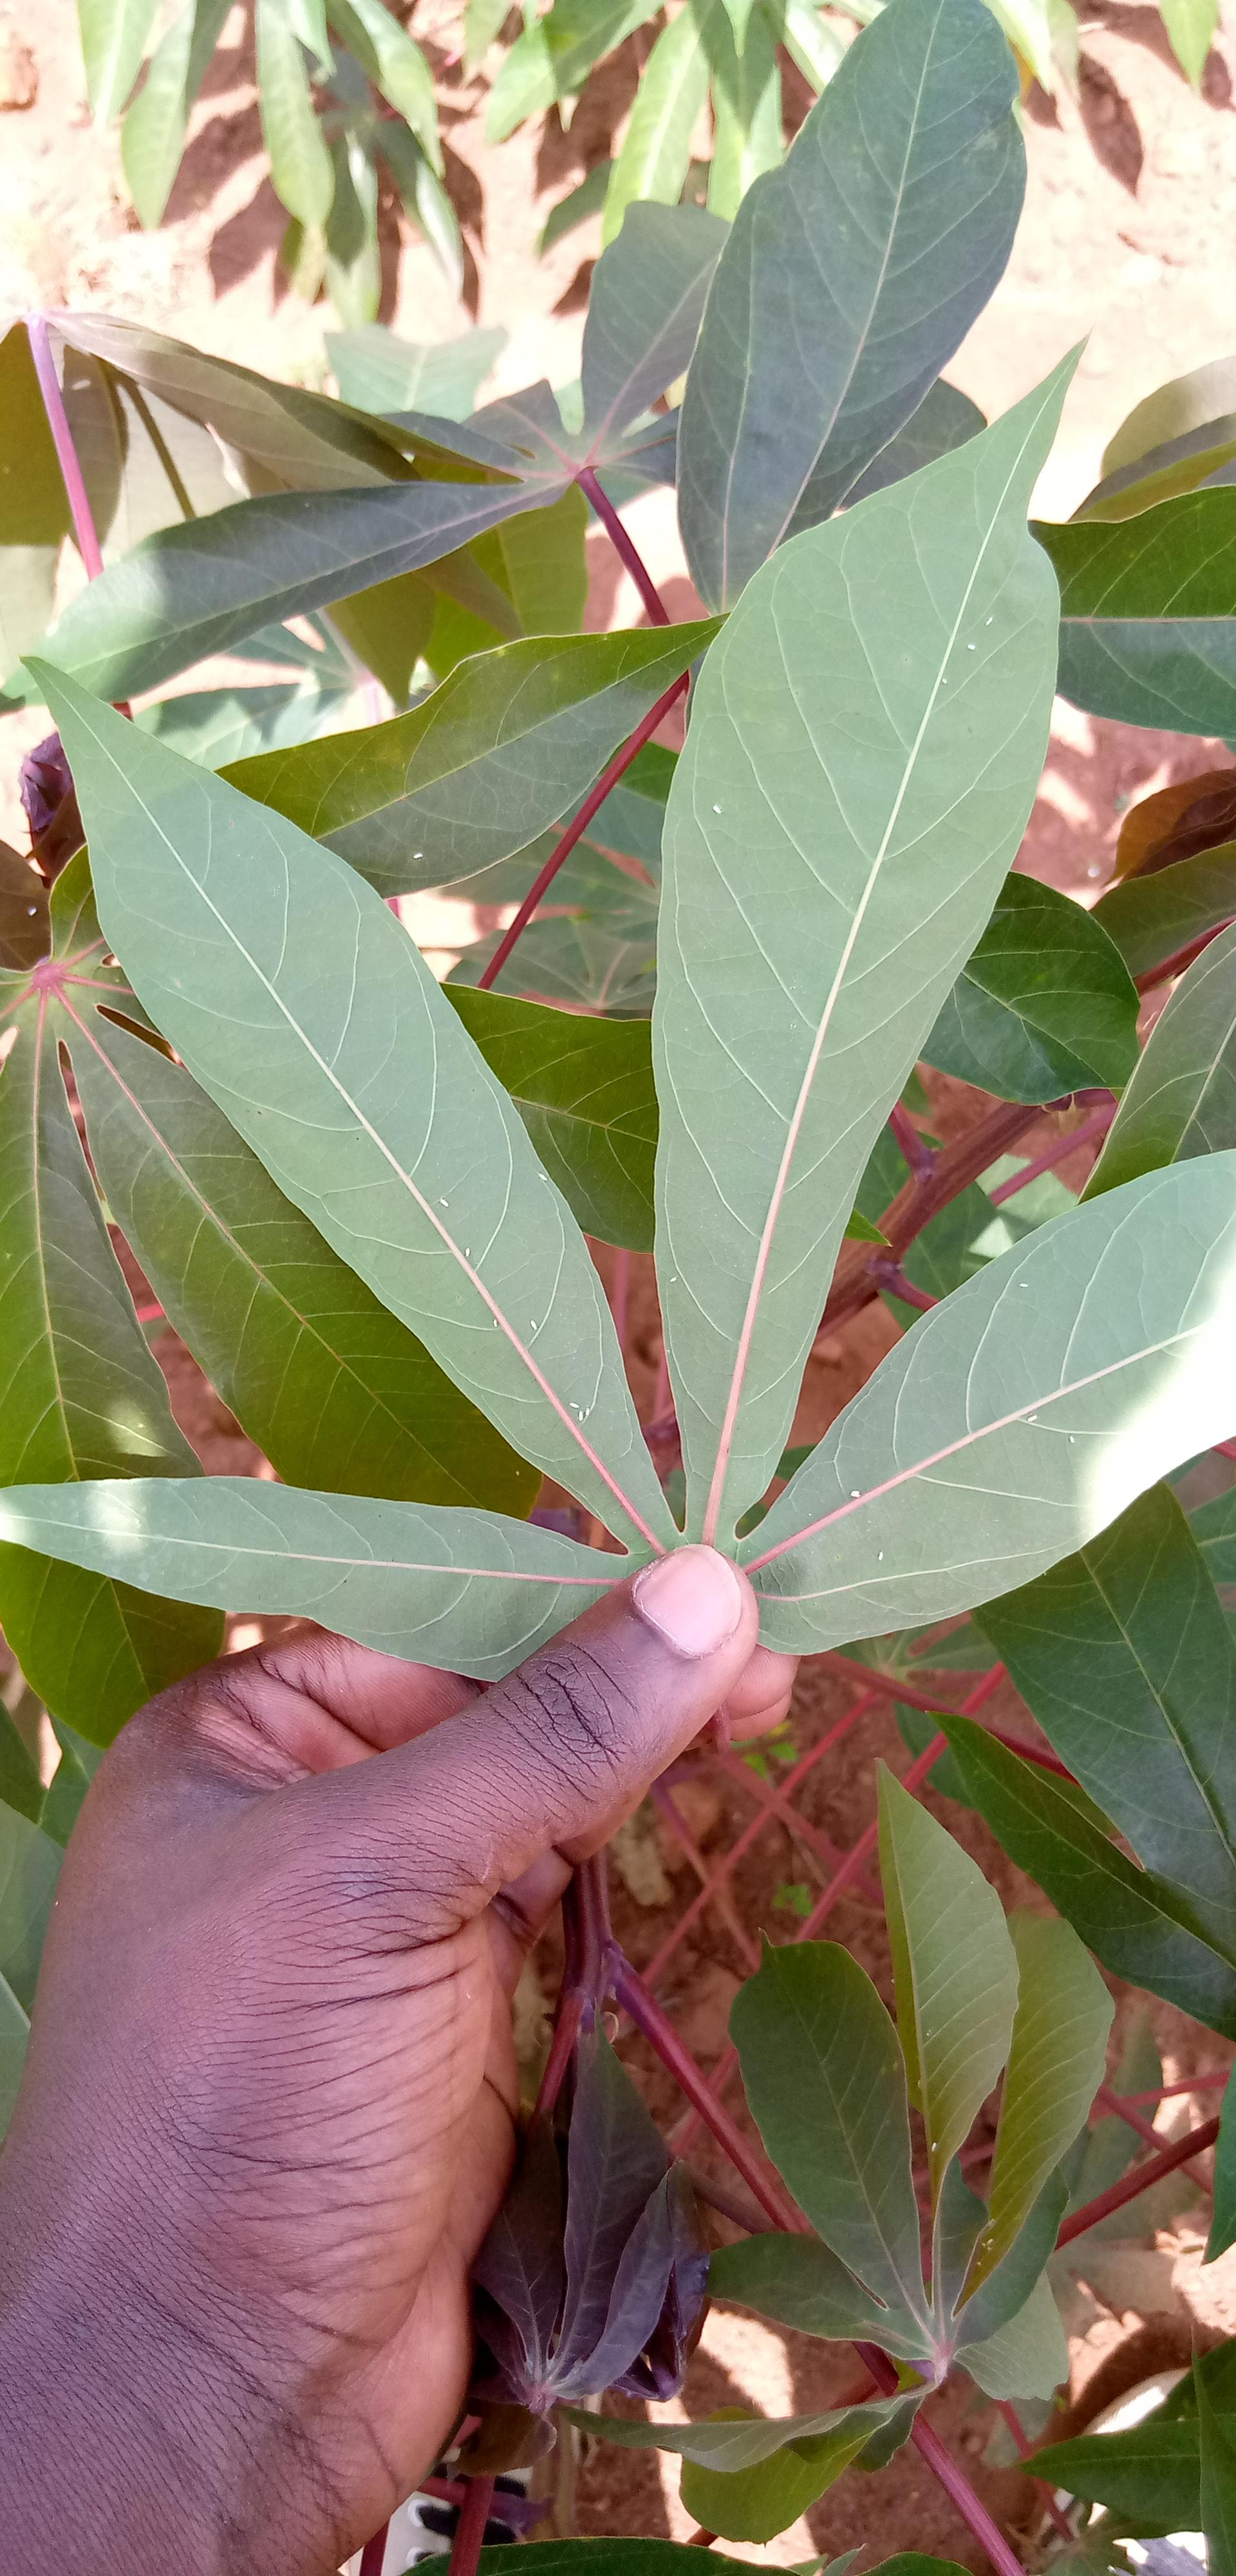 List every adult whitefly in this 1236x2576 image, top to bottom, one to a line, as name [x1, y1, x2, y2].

whitefly [984, 614, 995, 627]
whitefly [966, 643, 977, 652]
whitefly [940, 677, 949, 685]
whitefly [711, 804, 722, 815]
whitefly [411, 851, 424, 861]
whitefly [27, 907, 39, 918]
whitefly [537, 1171, 548, 1182]
whitefly [438, 1198, 449, 1208]
whitefly [464, 1247, 471, 1258]
whitefly [668, 1276, 679, 1285]
whitefly [1017, 1282, 1029, 1289]
whitefly [492, 1318, 499, 1329]
whitefly [529, 1319, 539, 1331]
whitefly [568, 1401, 579, 1409]
whitefly [585, 1406, 590, 1417]
whitefly [578, 1408, 584, 1423]
whitefly [1027, 1412, 1038, 1424]
whitefly [1067, 1434, 1076, 1445]
whitefly [514, 1469, 521, 1477]
whitefly [848, 1488, 861, 1499]
whitefly [876, 1549, 884, 1562]